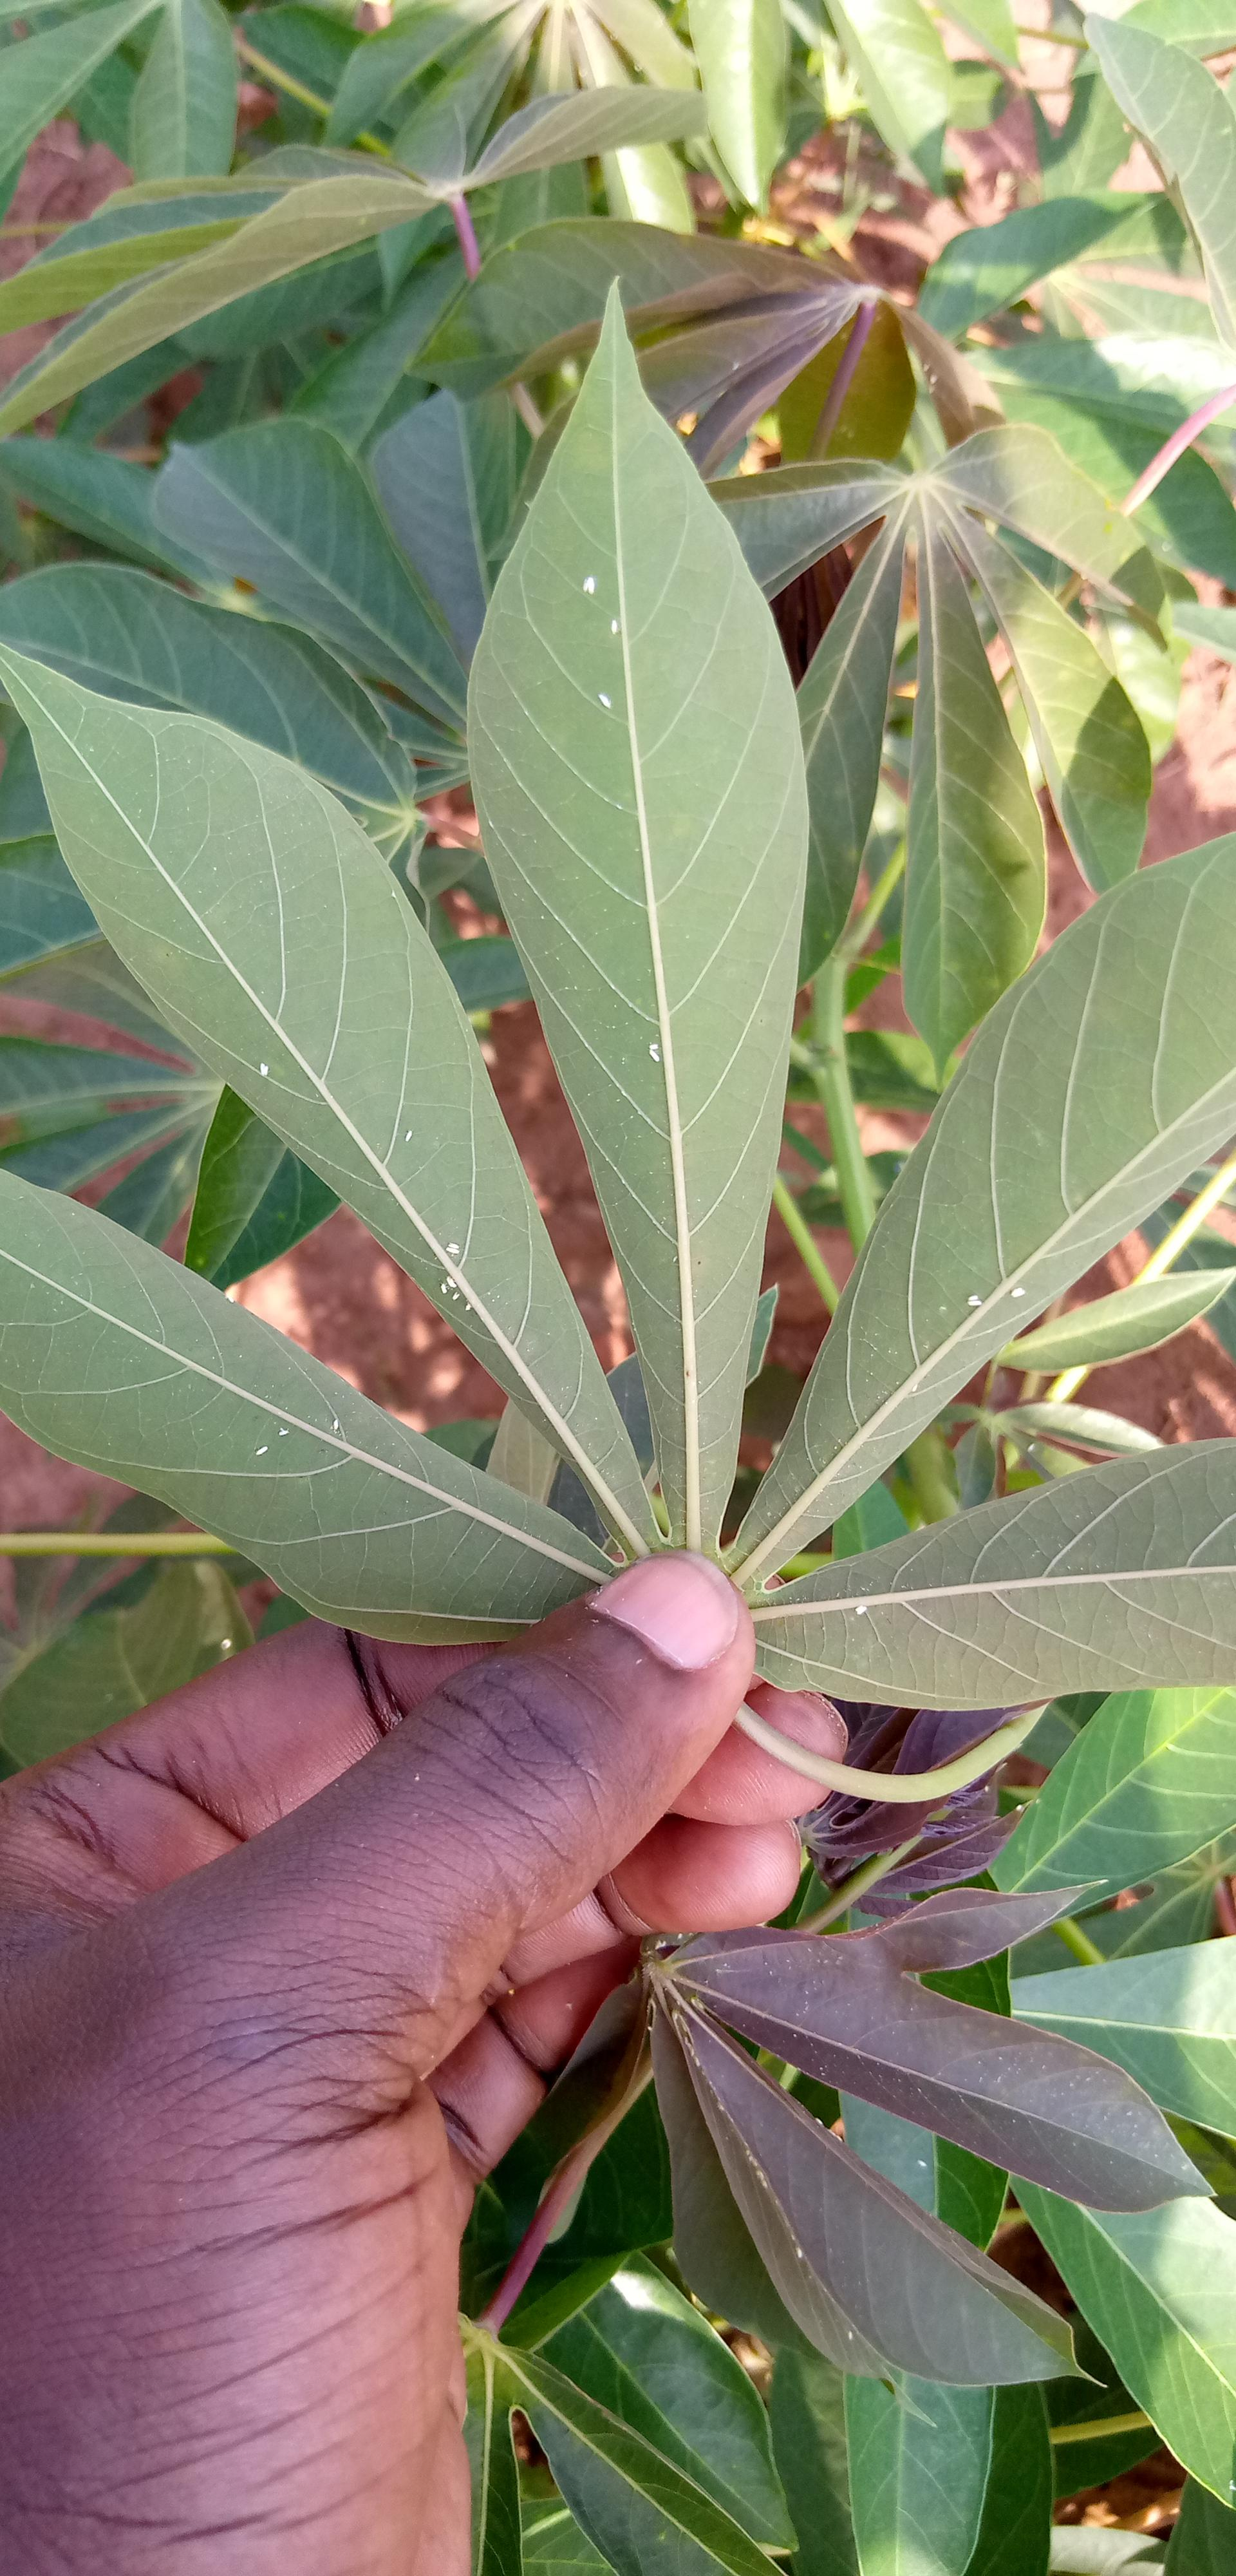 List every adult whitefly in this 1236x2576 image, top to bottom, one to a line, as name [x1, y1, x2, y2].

whitefly [587, 574, 595, 596]
whitefly [581, 576, 589, 594]
whitefly [608, 618, 619, 637]
whitefly [597, 692, 615, 711]
whitefly [648, 1043, 660, 1050]
whitefly [647, 1049, 661, 1064]
whitefly [259, 1061, 265, 1078]
whitefly [264, 1065, 269, 1078]
whitefly [404, 1126, 416, 1145]
whitefly [447, 1240, 462, 1250]
whitefly [444, 1246, 460, 1255]
whitefly [445, 1273, 459, 1289]
whitefly [444, 1274, 458, 1290]
whitefly [439, 1282, 447, 1296]
whitefly [1010, 1287, 1024, 1297]
whitefly [1013, 1289, 1027, 1299]
whitefly [450, 1291, 462, 1302]
whitefly [225, 1294, 237, 1304]
whitefly [967, 1294, 981, 1302]
whitefly [965, 1300, 983, 1307]
whitefly [464, 1302, 474, 1312]
whitefly [330, 1417, 341, 1432]
whitefly [277, 1426, 291, 1437]
whitefly [254, 1444, 271, 1458]
whitefly [854, 1604, 864, 1612]
whitefly [856, 1605, 867, 1616]